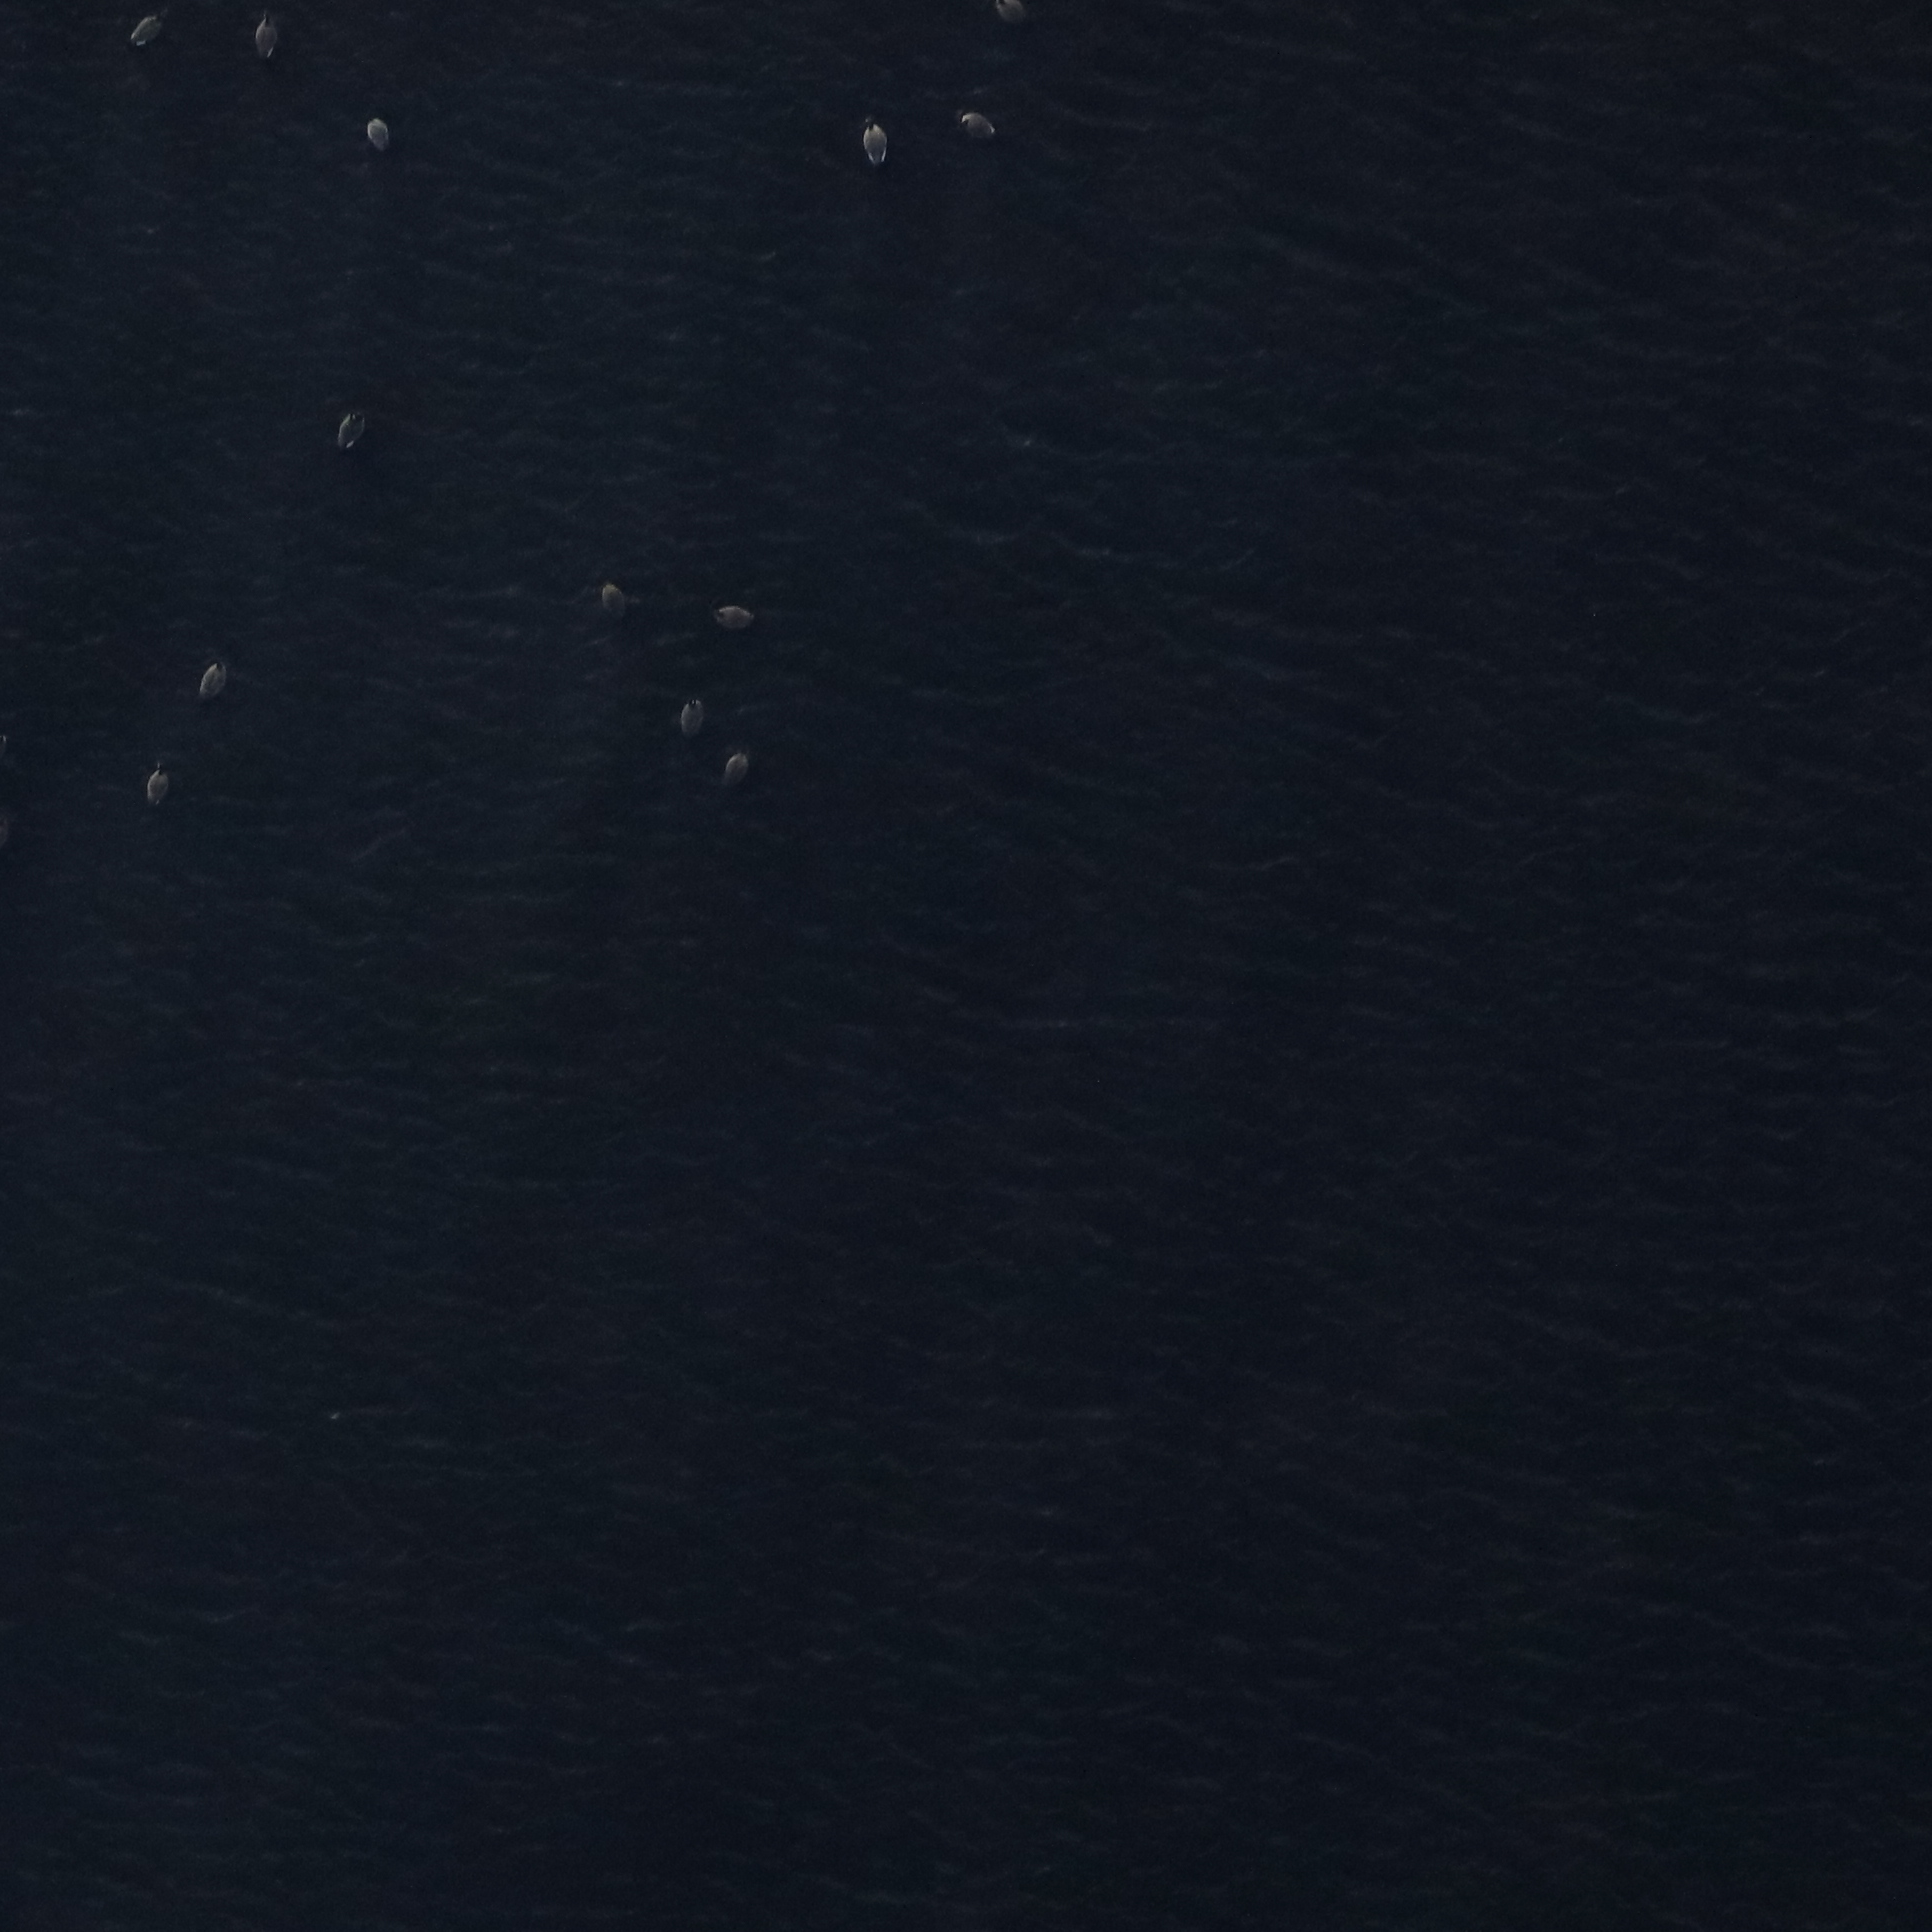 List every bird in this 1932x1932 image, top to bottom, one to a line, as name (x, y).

Canada goose (150, 29)
Canada goose (267, 37)
Canada goose (980, 128)
Canada goose (379, 133)
Canada goose (875, 142)
Canada goose (351, 430)
Canada goose (614, 593)
Canada goose (733, 620)
Canada goose (213, 681)
Canada goose (691, 719)
Canada goose (737, 775)
Canada goose (158, 786)